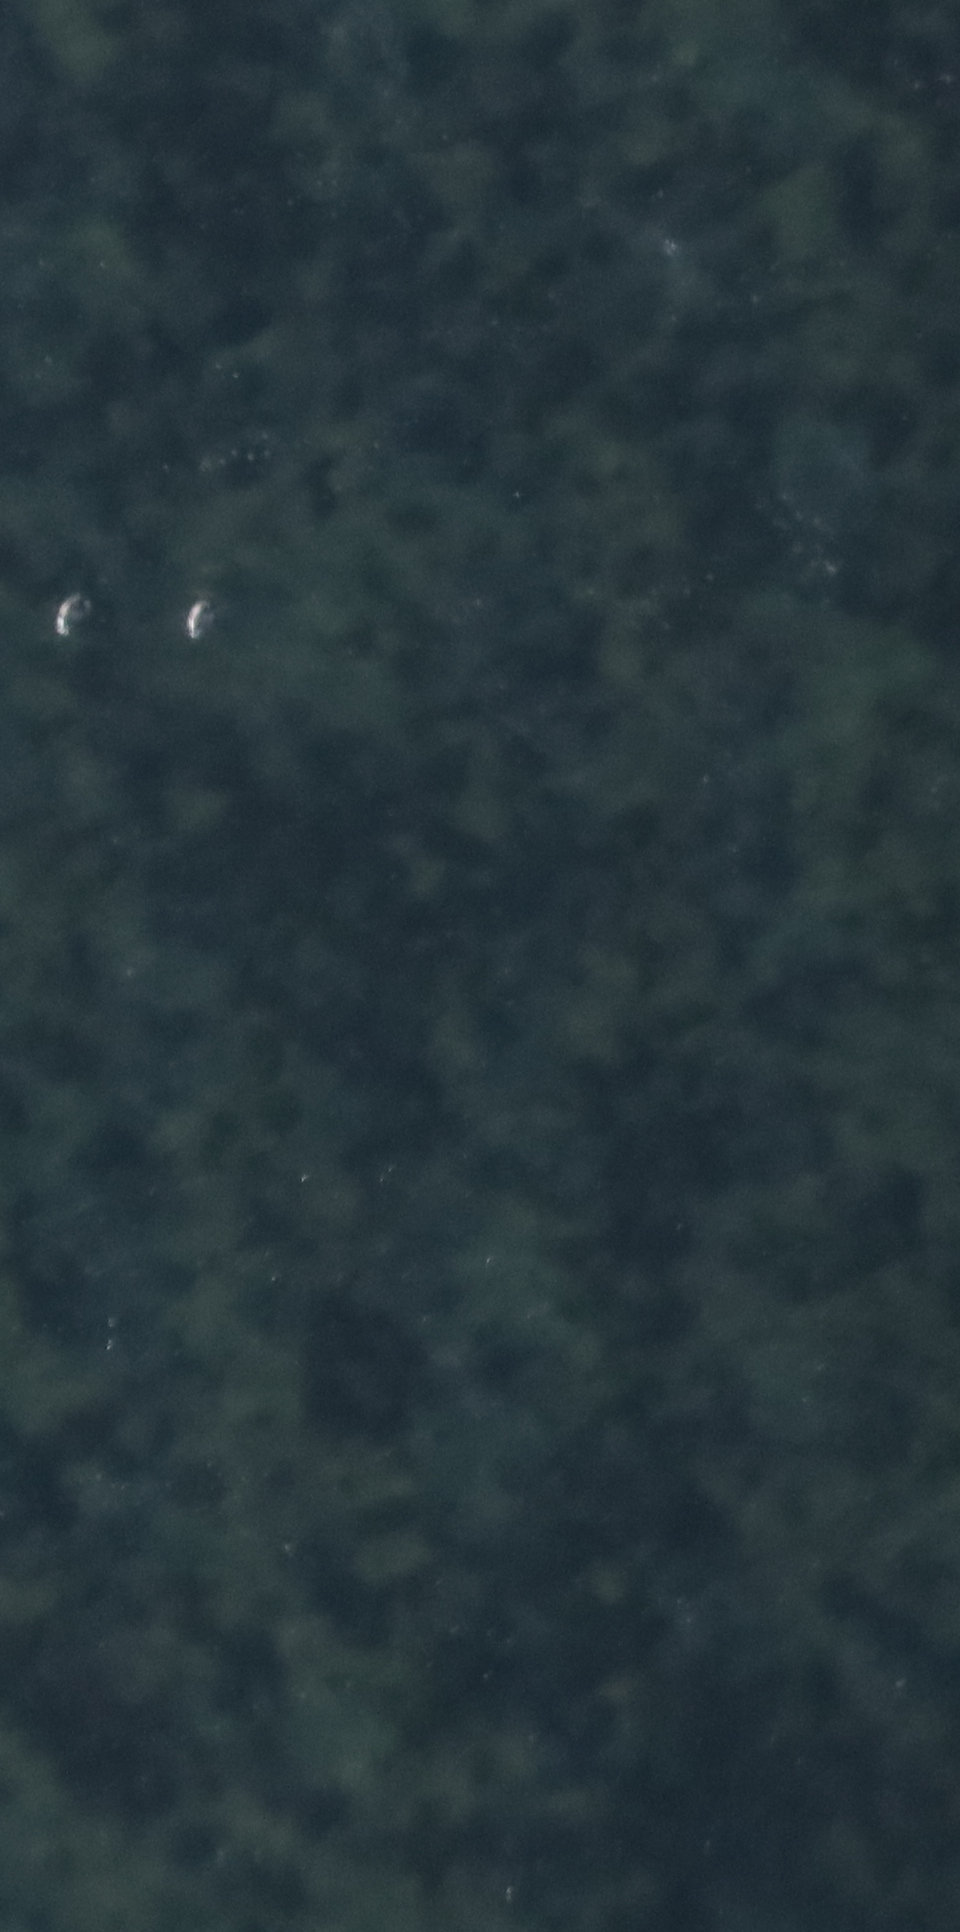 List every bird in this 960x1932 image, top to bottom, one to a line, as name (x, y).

brant (74, 612)
brant (200, 621)